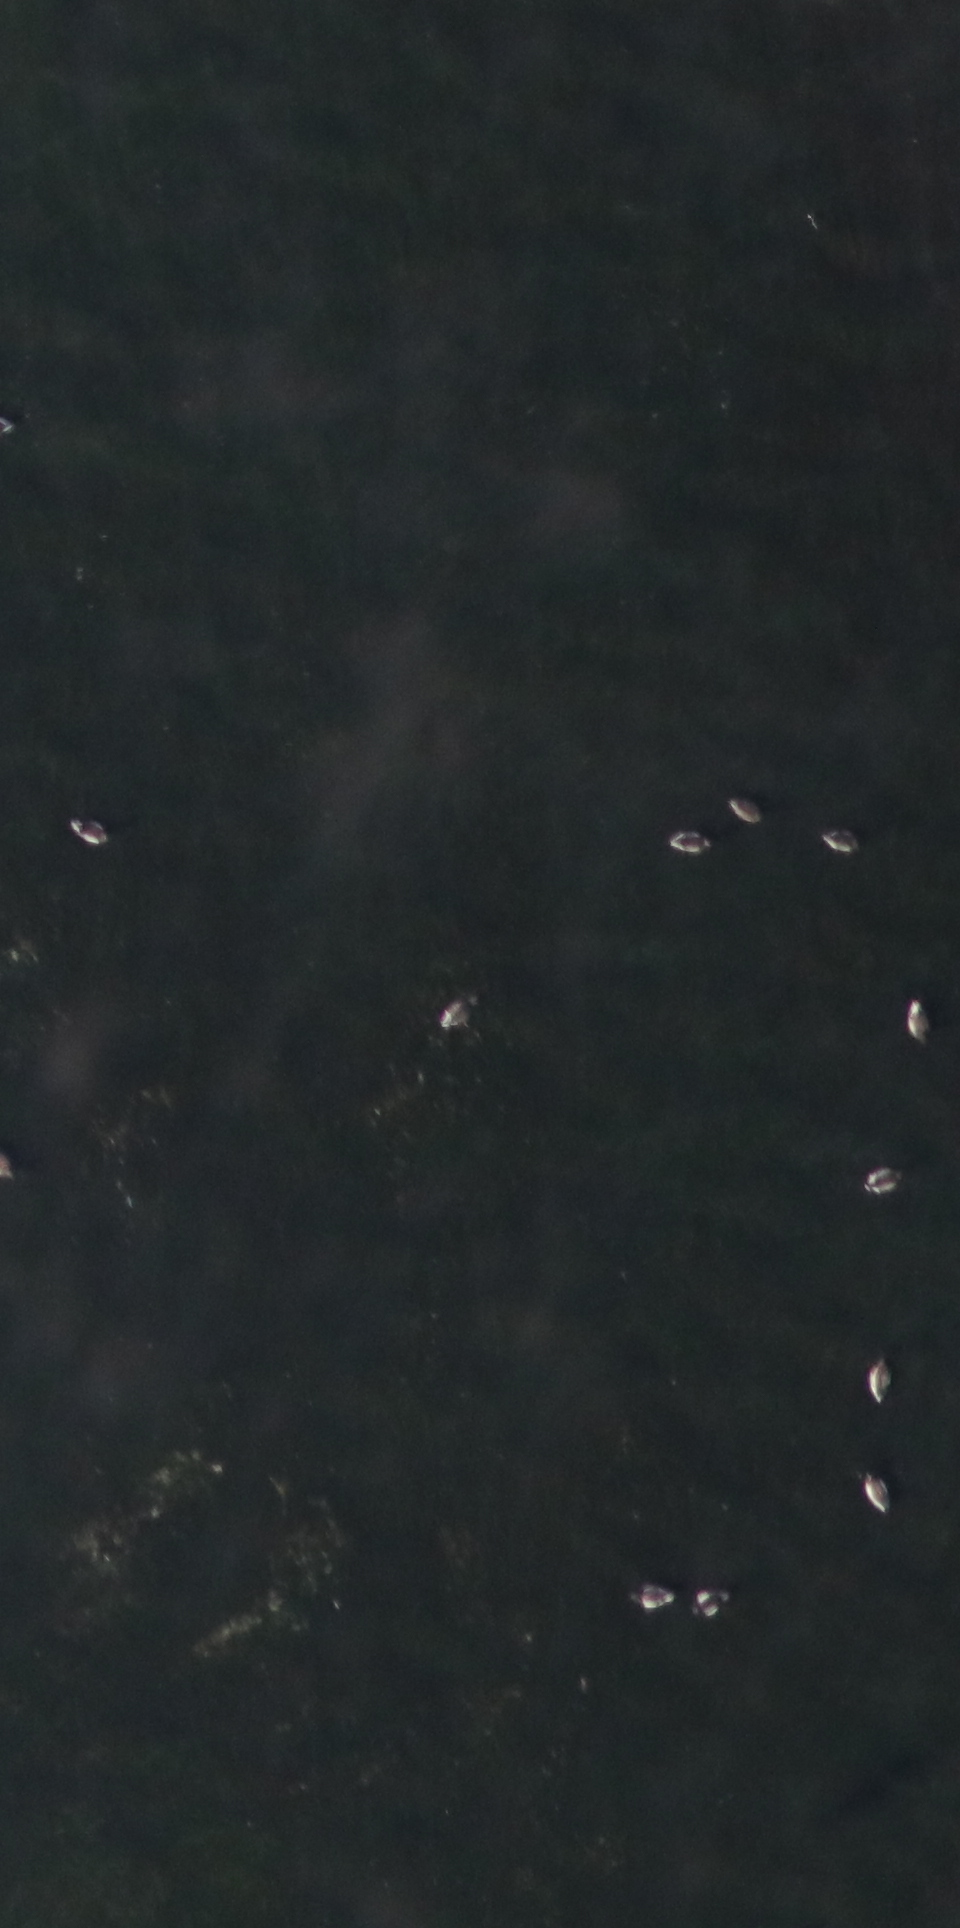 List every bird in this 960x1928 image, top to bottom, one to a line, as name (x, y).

brant (745, 809)
brant (89, 828)
brant (689, 837)
brant (844, 845)
brant (457, 1009)
brant (914, 1021)
brant (2, 1158)
brant (881, 1179)
brant (881, 1386)
brant (878, 1490)
brant (649, 1598)
brant (702, 1604)